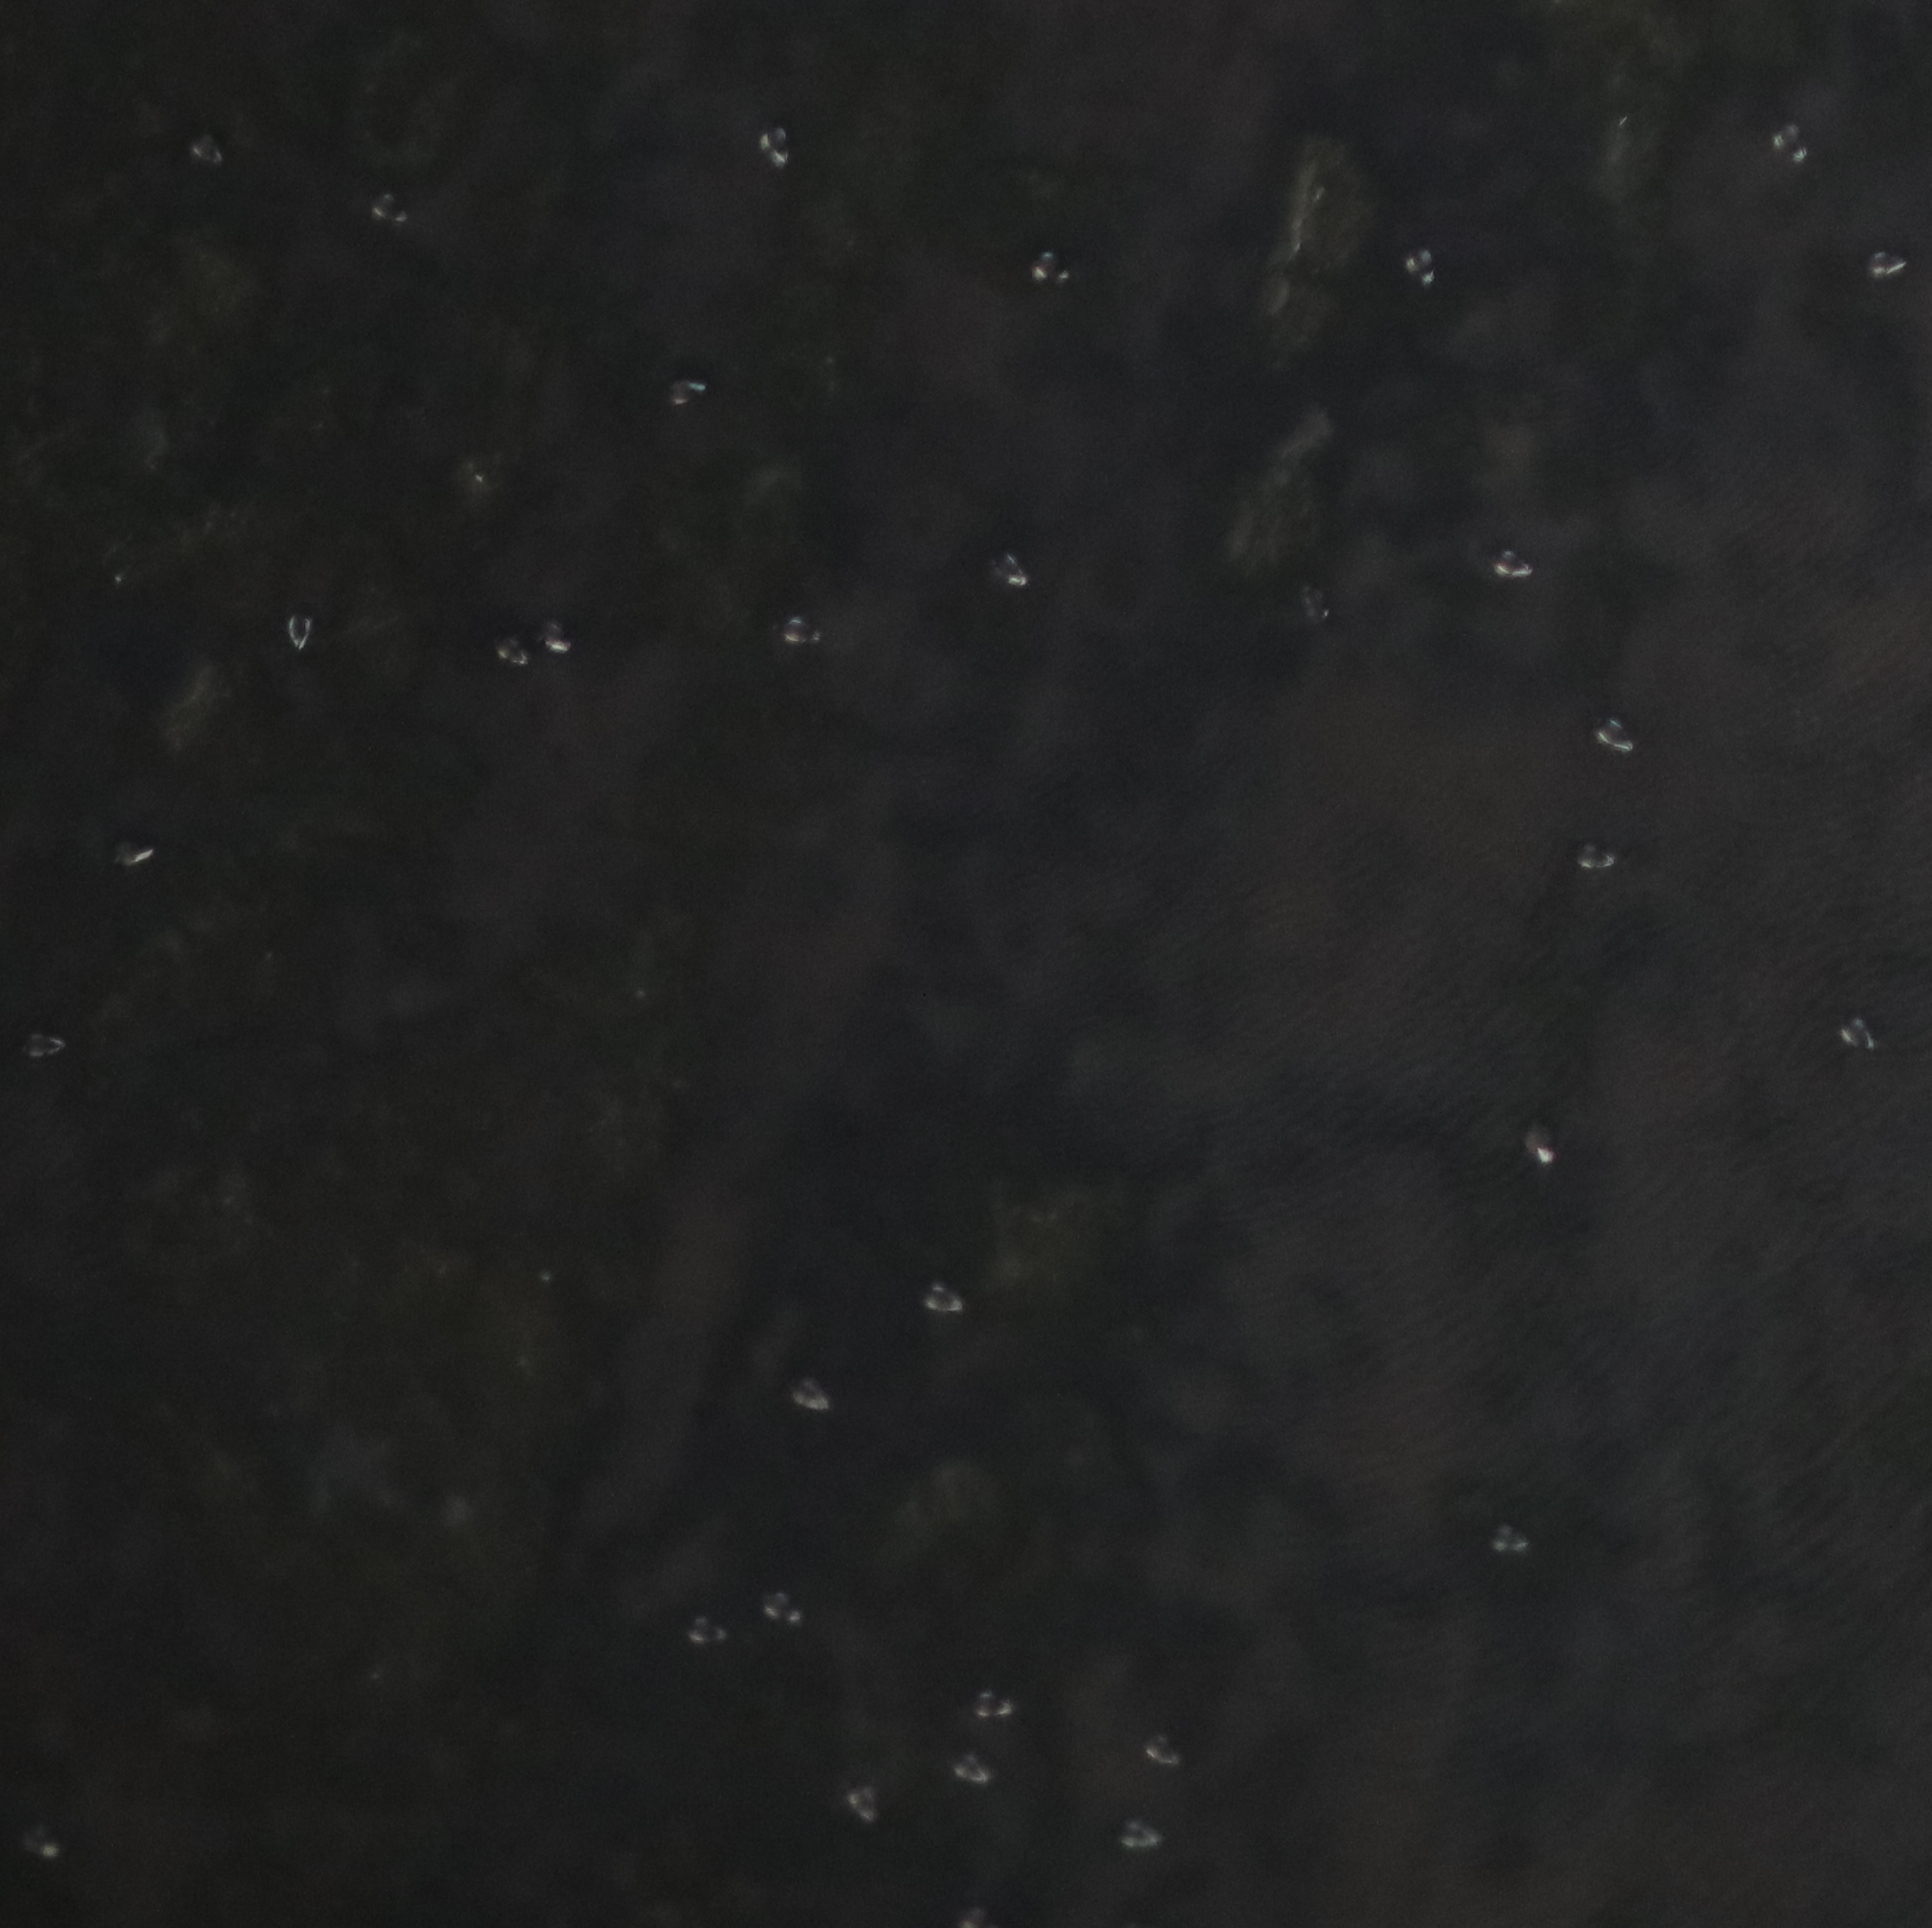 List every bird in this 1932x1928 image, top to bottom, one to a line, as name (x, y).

brant (778, 143)
brant (207, 147)
brant (1791, 151)
brant (388, 196)
brant (1884, 263)
brant (1421, 265)
brant (1048, 267)
brant (682, 395)
brant (1013, 557)
brant (1510, 565)
brant (301, 629)
brant (798, 632)
brant (556, 635)
brant (510, 652)
brant (1615, 735)
brant (133, 853)
brant (1594, 857)
brant (1856, 1035)
brant (41, 1045)
brant (1534, 1152)
brant (942, 1300)
brant (811, 1387)
brant (1505, 1536)
brant (782, 1607)
brant (705, 1629)
brant (991, 1705)
brant (1162, 1749)
brant (974, 1772)
brant (865, 1801)
brant (1137, 1834)
brant (41, 1843)